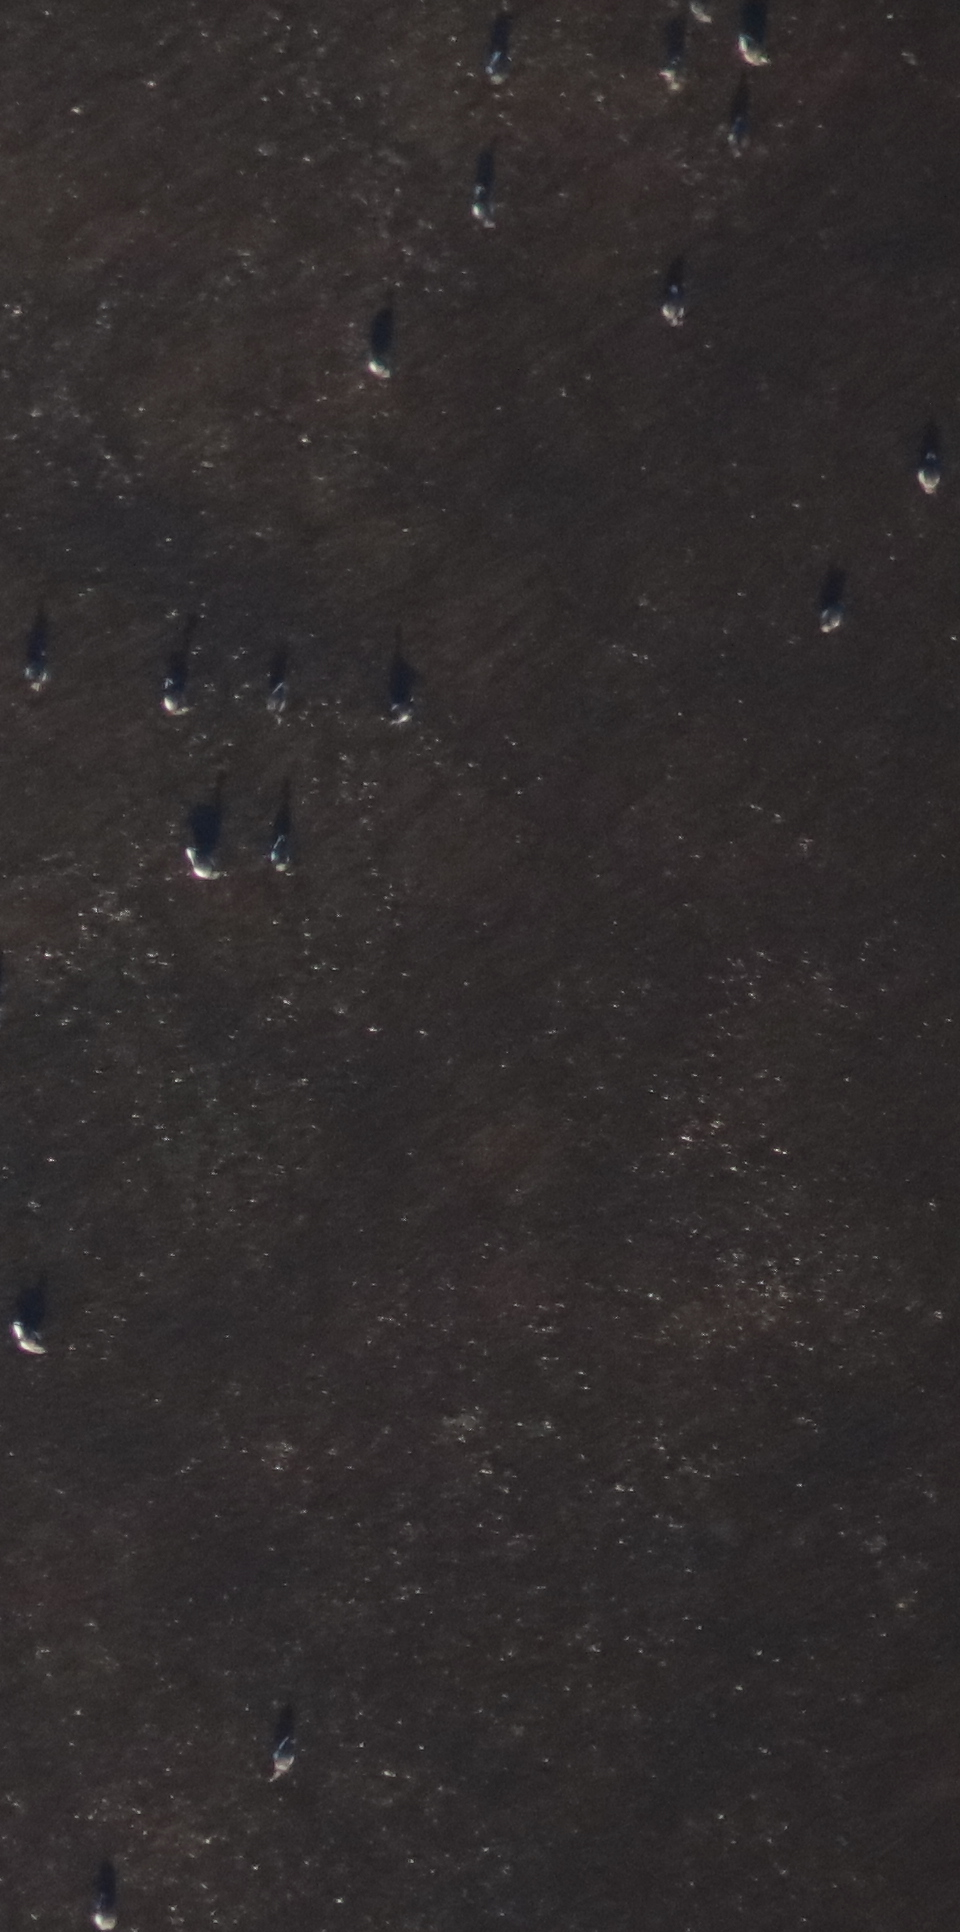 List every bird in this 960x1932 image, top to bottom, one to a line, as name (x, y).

brant (749, 50)
brant (492, 68)
brant (676, 75)
brant (741, 134)
brant (484, 216)
brant (674, 309)
brant (378, 365)
brant (924, 470)
brant (831, 621)
brant (34, 673)
brant (275, 701)
brant (176, 702)
brant (397, 713)
brant (286, 855)
brant (202, 868)
brant (29, 1339)
brant (285, 1764)
brant (104, 1920)